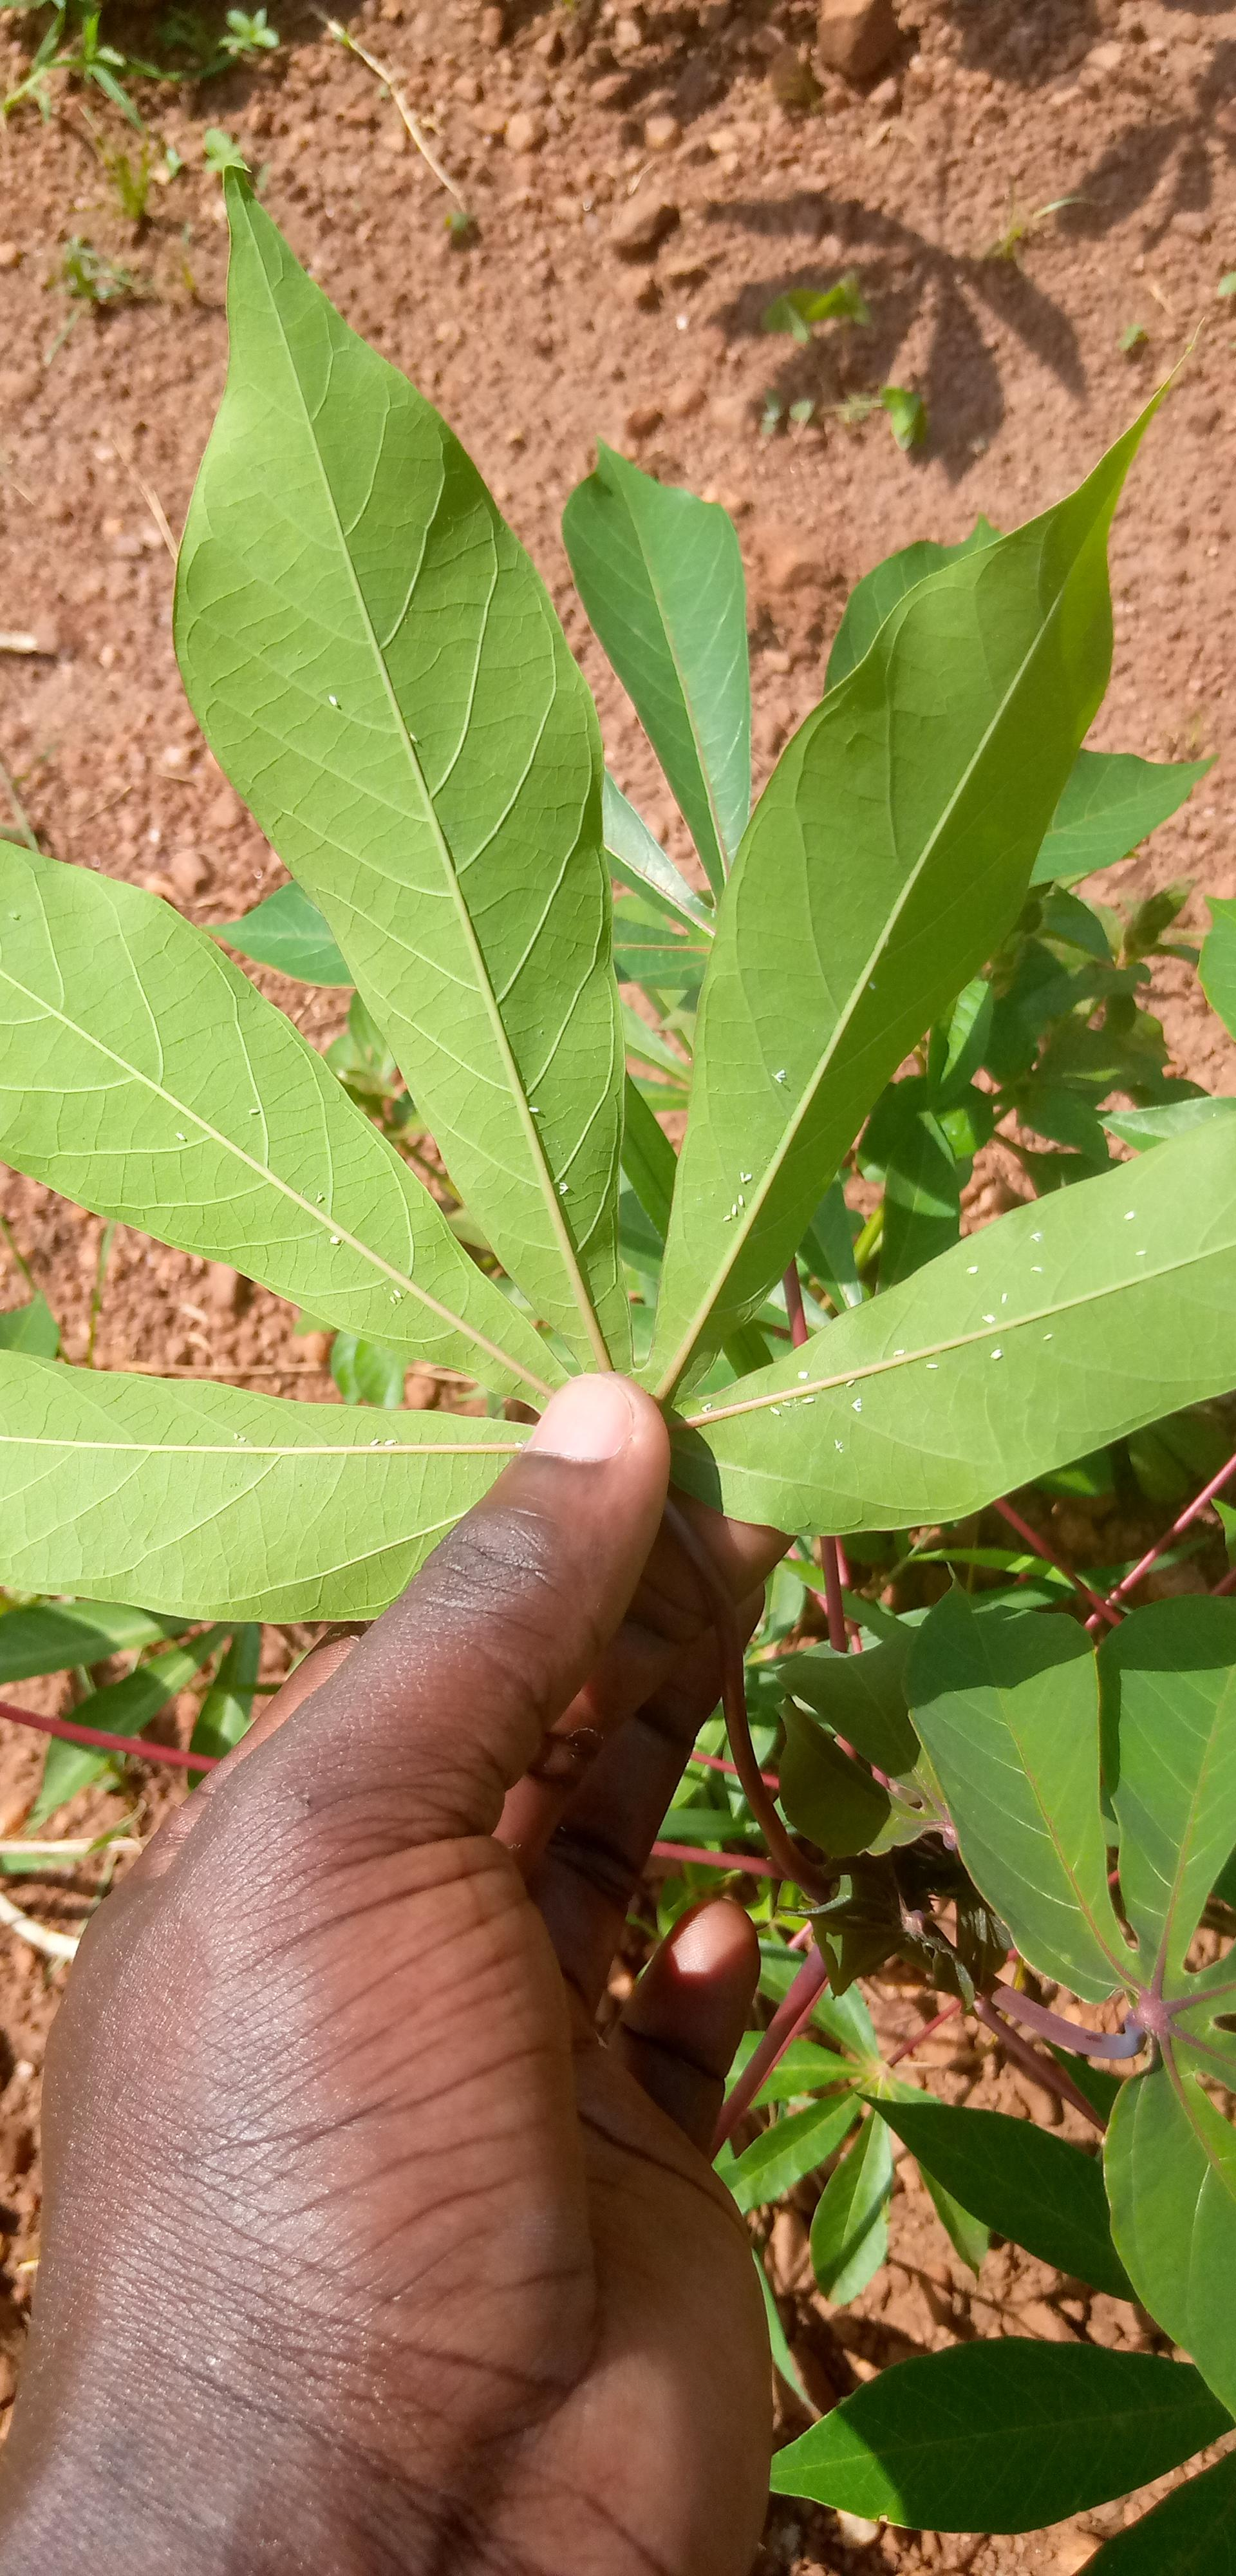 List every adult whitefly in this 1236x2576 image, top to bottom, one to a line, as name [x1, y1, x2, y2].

whitefly [328, 694, 338, 708]
whitefly [408, 732, 418, 744]
whitefly [771, 1068, 787, 1084]
whitefly [528, 1105, 540, 1114]
whitefly [246, 1106, 262, 1116]
whitefly [174, 1130, 187, 1142]
whitefly [738, 1170, 753, 1185]
whitefly [557, 1180, 571, 1196]
whitefly [315, 1190, 326, 1206]
whitefly [736, 1193, 746, 1207]
whitefly [730, 1203, 738, 1217]
whitefly [1121, 1209, 1137, 1222]
whitefly [722, 1214, 732, 1222]
whitefly [1029, 1231, 1042, 1243]
whitefly [328, 1234, 340, 1240]
whitefly [328, 1238, 341, 1247]
whitefly [1134, 1249, 1148, 1257]
whitefly [1029, 1264, 1043, 1274]
whitefly [966, 1265, 978, 1270]
whitefly [967, 1269, 981, 1276]
whitefly [392, 1288, 402, 1298]
whitefly [1000, 1292, 1009, 1305]
whitefly [388, 1295, 397, 1305]
whitefly [985, 1313, 997, 1321]
whitefly [980, 1314, 993, 1325]
whitefly [1042, 1332, 1054, 1341]
whitefly [989, 1348, 1002, 1360]
whitefly [892, 1349, 906, 1356]
whitefly [993, 1352, 1003, 1363]
whitefly [924, 1361, 939, 1372]
whitefly [796, 1370, 808, 1375]
whitefly [796, 1374, 809, 1381]
whitefly [800, 1397, 816, 1406]
whitefly [850, 1397, 863, 1413]
whitefly [780, 1400, 793, 1408]
whitefly [700, 1401, 713, 1414]
whitefly [768, 1404, 782, 1418]
whitefly [232, 1431, 238, 1443]
whitefly [238, 1435, 247, 1443]
whitefly [368, 1437, 379, 1447]
whitefly [834, 1437, 845, 1455]
whitefly [384, 1438, 398, 1447]